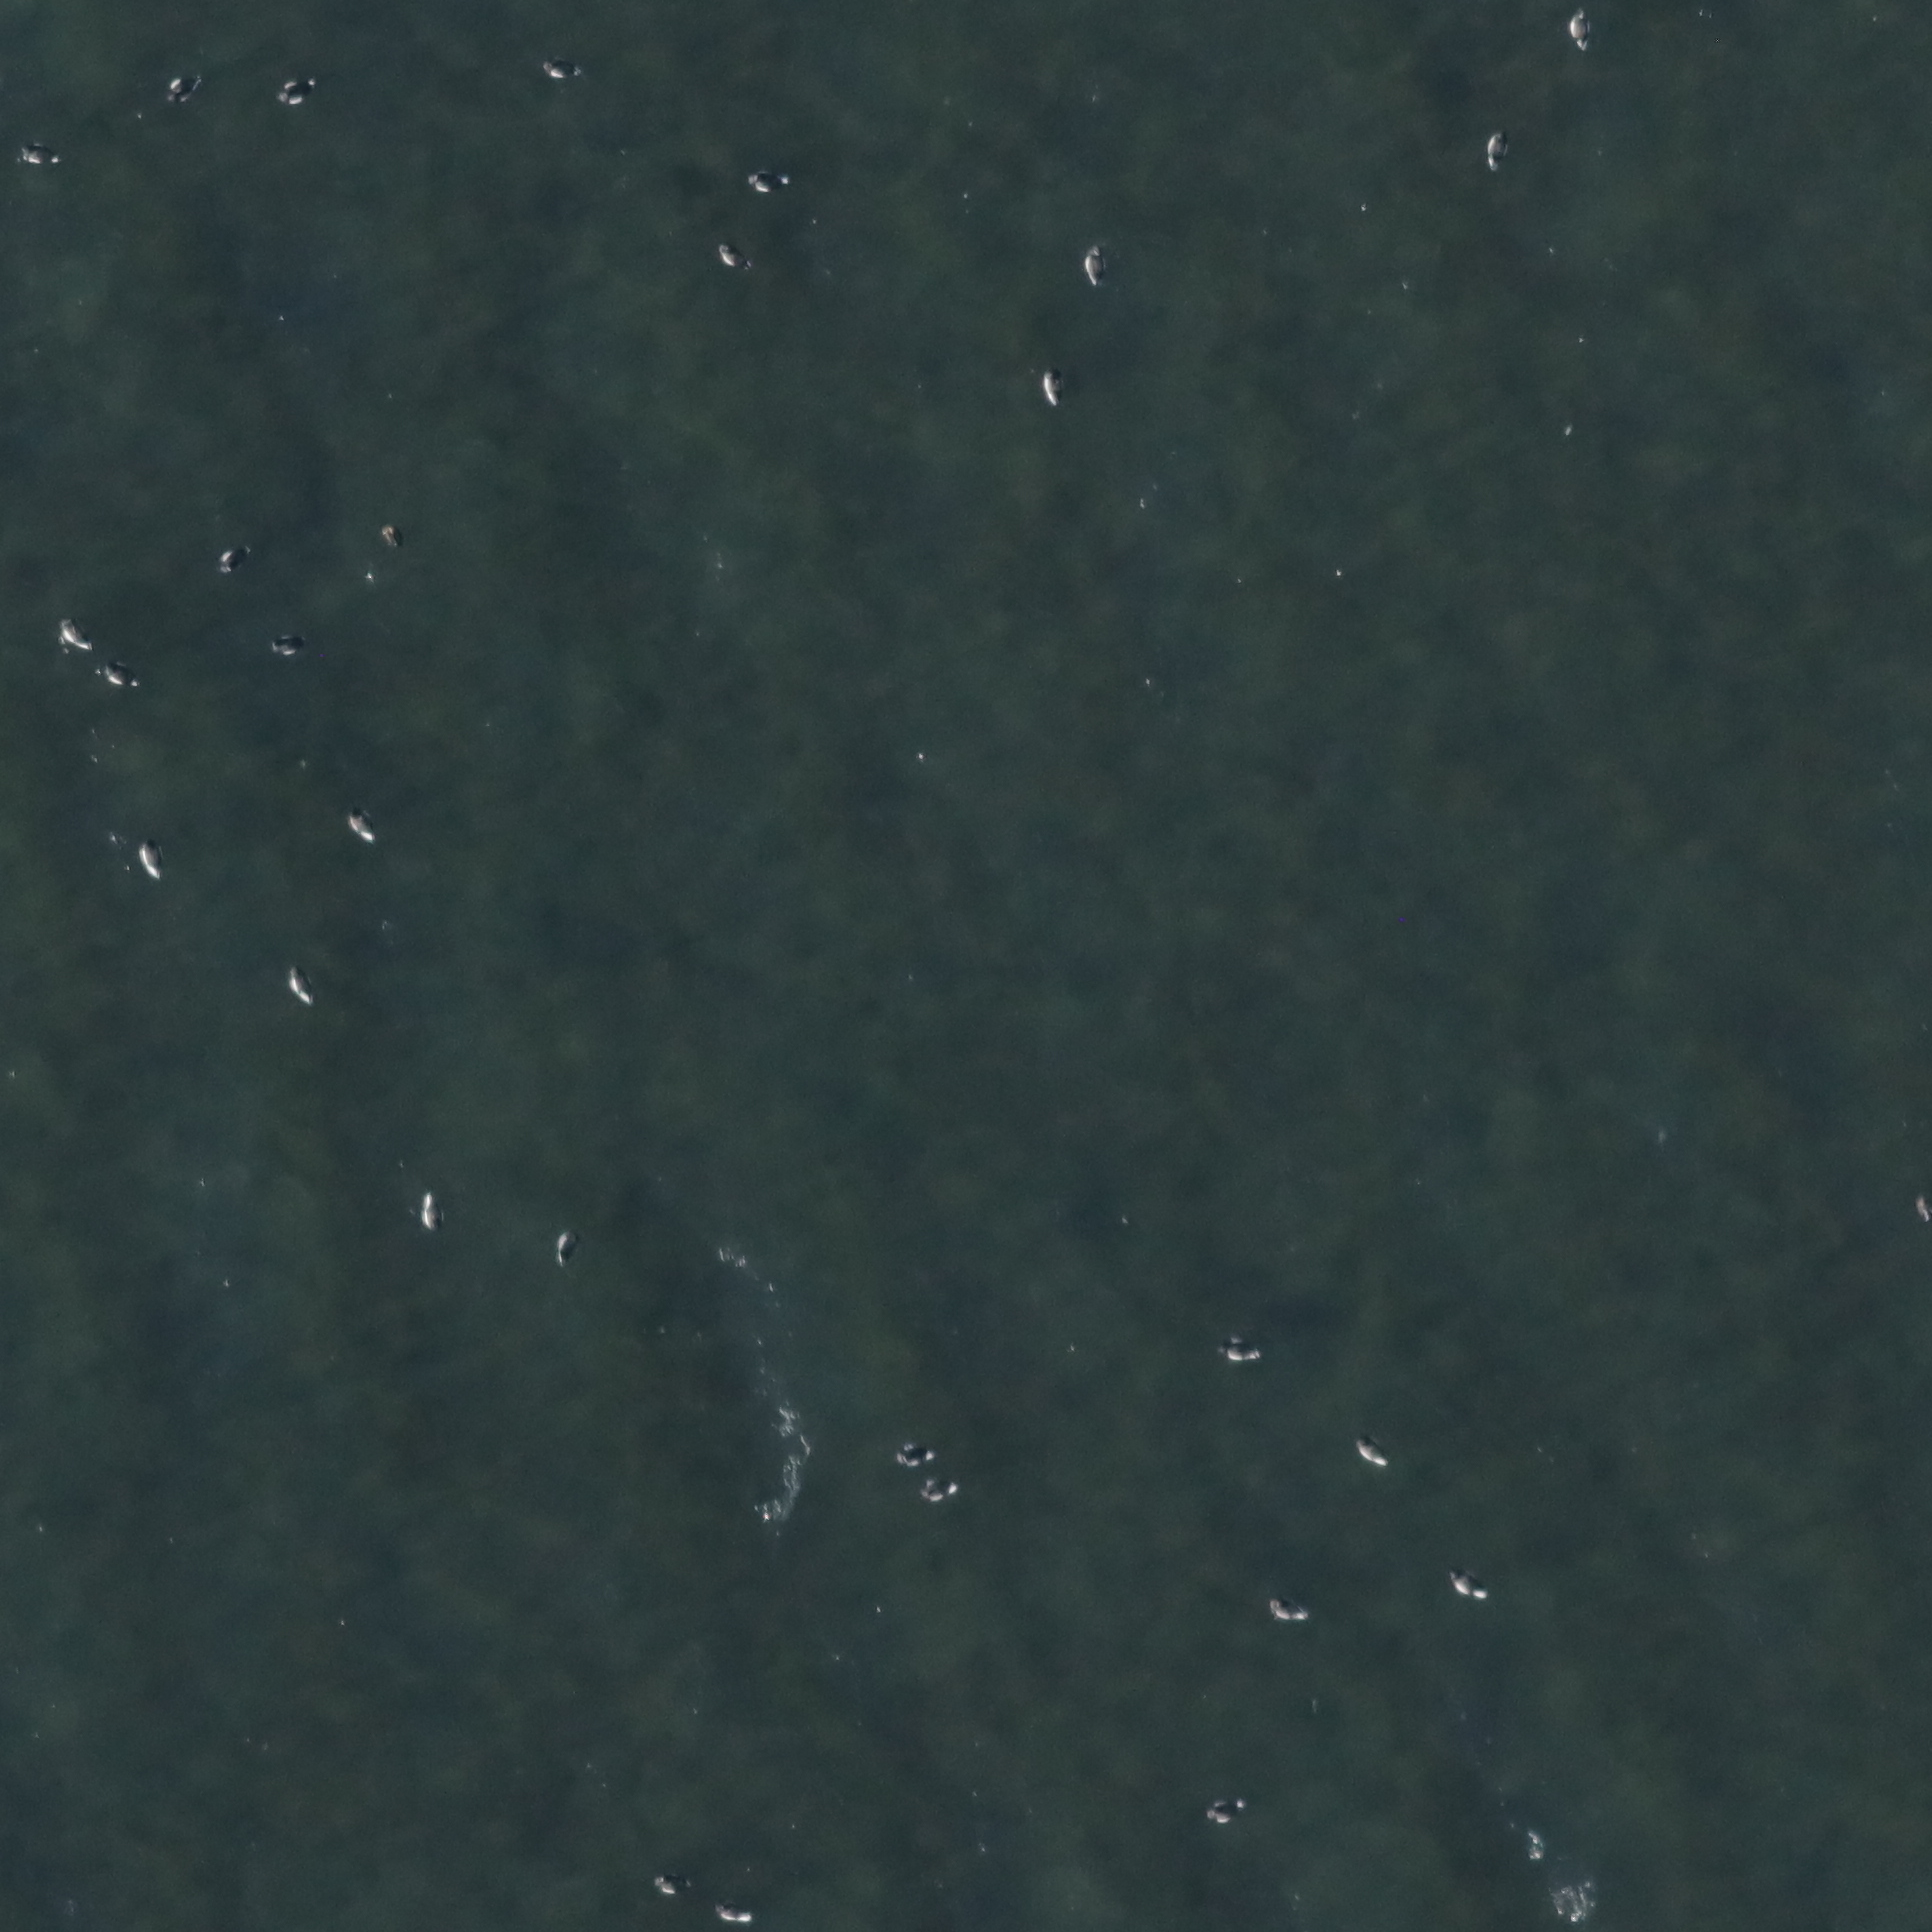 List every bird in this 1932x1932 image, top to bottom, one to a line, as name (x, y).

brant (1581, 27)
brant (564, 66)
brant (183, 89)
brant (297, 91)
brant (1497, 148)
brant (46, 157)
brant (765, 179)
brant (731, 256)
brant (1095, 266)
brant (1054, 385)
other bird (391, 532)
brant (232, 562)
brant (76, 633)
brant (291, 645)
brant (119, 671)
brant (361, 825)
brant (148, 857)
brant (300, 982)
other bird (1924, 1207)
brant (432, 1213)
brant (562, 1248)
brant (1240, 1349)
brant (1369, 1449)
brant (918, 1452)
brant (935, 1487)
brant (1469, 1584)
brant (1287, 1611)
brant (1227, 1810)
brant (675, 1884)
brant (730, 1912)